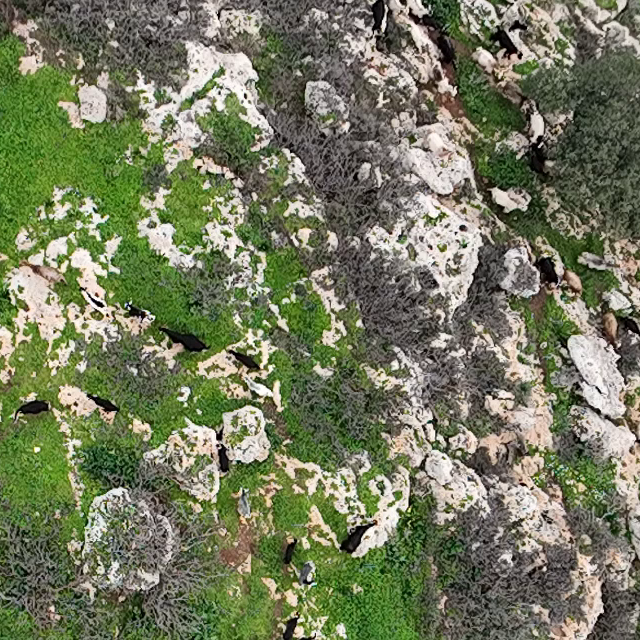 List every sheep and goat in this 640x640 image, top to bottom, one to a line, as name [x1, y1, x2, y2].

goat [370, 0, 389, 33]
goat [390, 1, 408, 18]
goat [408, 1, 436, 26]
goat [489, 26, 524, 61]
goat [433, 33, 456, 65]
goat [470, 48, 509, 78]
goat [430, 66, 458, 97]
goat [494, 80, 530, 113]
goat [528, 101, 546, 150]
goat [528, 144, 551, 179]
goat [488, 186, 529, 214]
goat [576, 252, 622, 272]
goat [537, 257, 558, 289]
goat [18, 260, 67, 285]
goat [561, 268, 583, 298]
goat [78, 288, 108, 317]
goat [598, 288, 633, 314]
goat [124, 301, 147, 318]
goat [600, 310, 619, 350]
goat [619, 316, 639, 338]
goat [157, 326, 207, 353]
goat [229, 350, 260, 372]
goat [241, 373, 271, 396]
goat [272, 379, 285, 412]
goat [85, 392, 121, 413]
goat [11, 398, 52, 424]
goat [632, 420, 639, 449]
goat [213, 433, 231, 472]
goat [238, 487, 252, 520]
goat [340, 520, 378, 553]
goat [285, 538, 298, 564]
goat [299, 563, 317, 587]
goat [281, 612, 300, 639]
goat [283, 633, 316, 639]